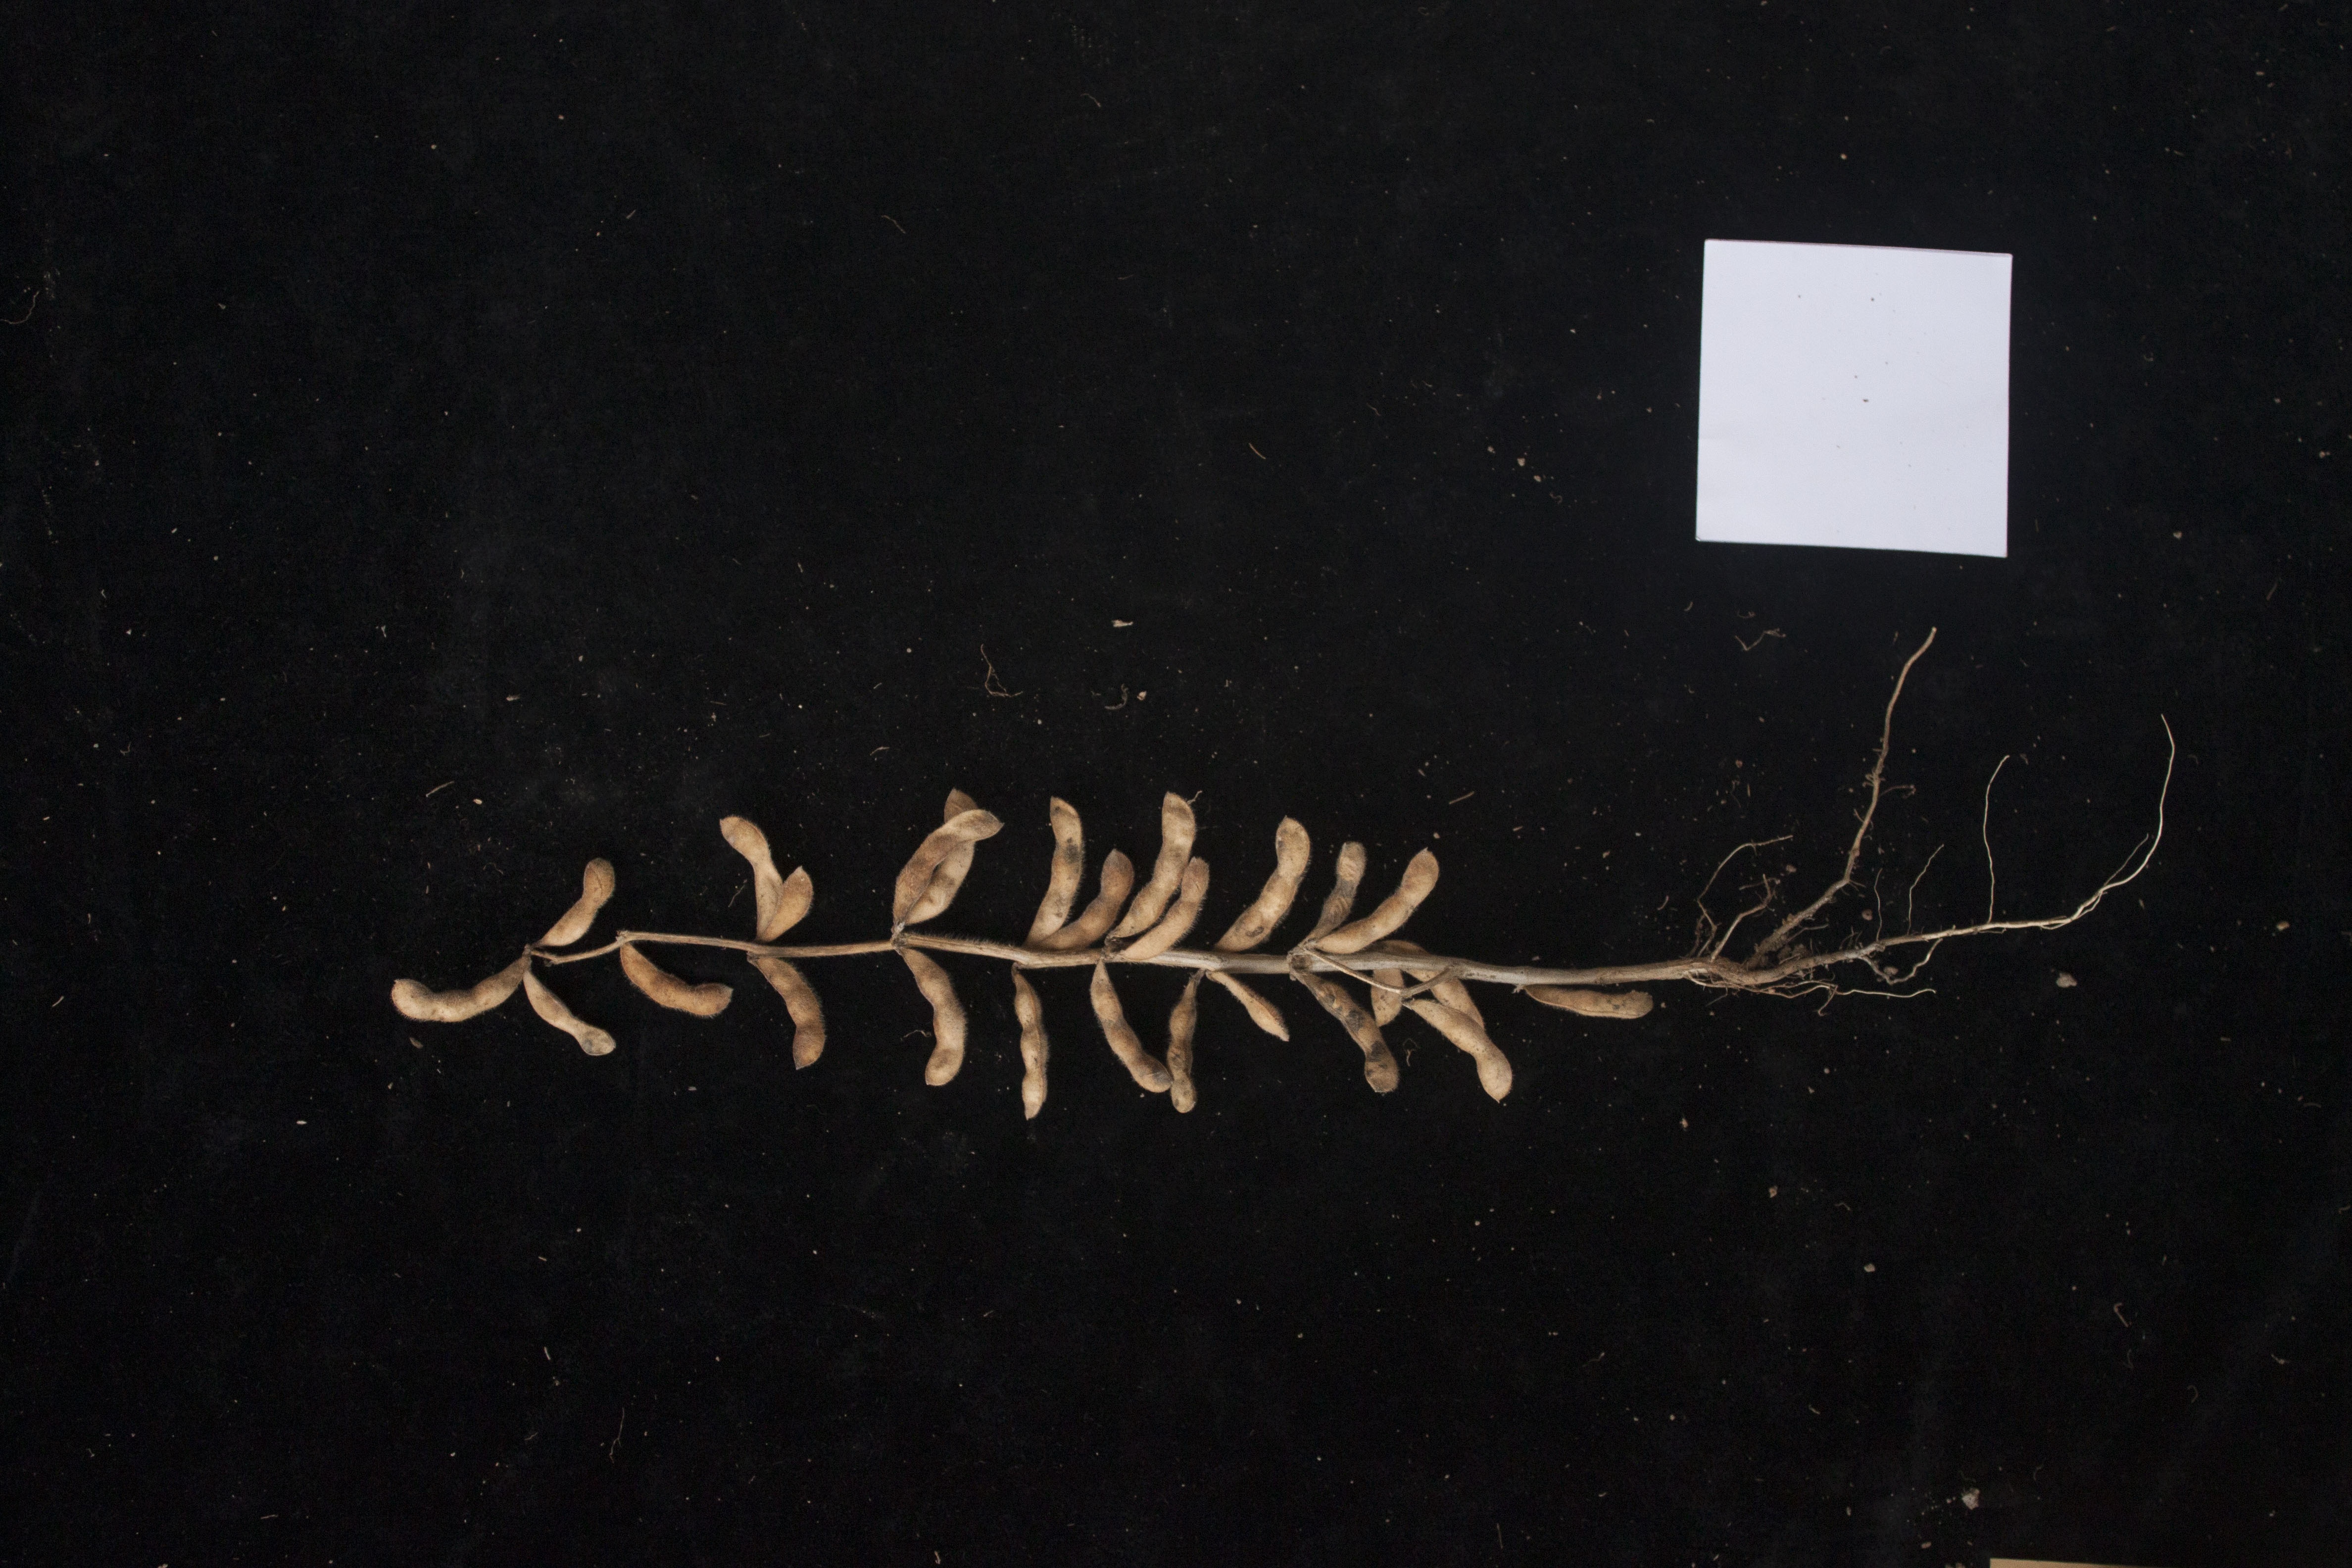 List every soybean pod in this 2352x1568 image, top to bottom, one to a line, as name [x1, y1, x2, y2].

soybean pod [904, 788, 976, 927]
soybean pod [1108, 792, 1196, 942]
soybean pod [1024, 796, 1083, 949]
soybean pod [893, 811, 1004, 928]
soybean pod [719, 817, 784, 936]
soybean pod [1212, 818, 1312, 952]
soybean pod [1292, 843, 1366, 950]
soybean pod [1036, 848, 1135, 951]
soybean pod [1310, 849, 1438, 958]
soybean pod [1118, 858, 1210, 963]
soybean pod [535, 859, 616, 949]
soybean pod [757, 867, 813, 944]
soybean pod [1374, 941, 1485, 1033]
soybean pod [620, 943, 734, 1019]
soybean pod [898, 945, 967, 1088]
soybean pod [391, 946, 532, 1023]
soybean pod [749, 956, 825, 1073]
soybean pod [1089, 962, 1173, 1094]
soybean pod [1285, 968, 1399, 1094]
soybean pod [1011, 969, 1049, 1122]
soybean pod [1371, 970, 1403, 1027]
soybean pod [1205, 972, 1289, 1044]
soybean pod [523, 973, 616, 1058]
soybean pod [1167, 976, 1202, 1115]
soybean pod [1519, 987, 1655, 1021]
soybean pod [1402, 1000, 1513, 1104]